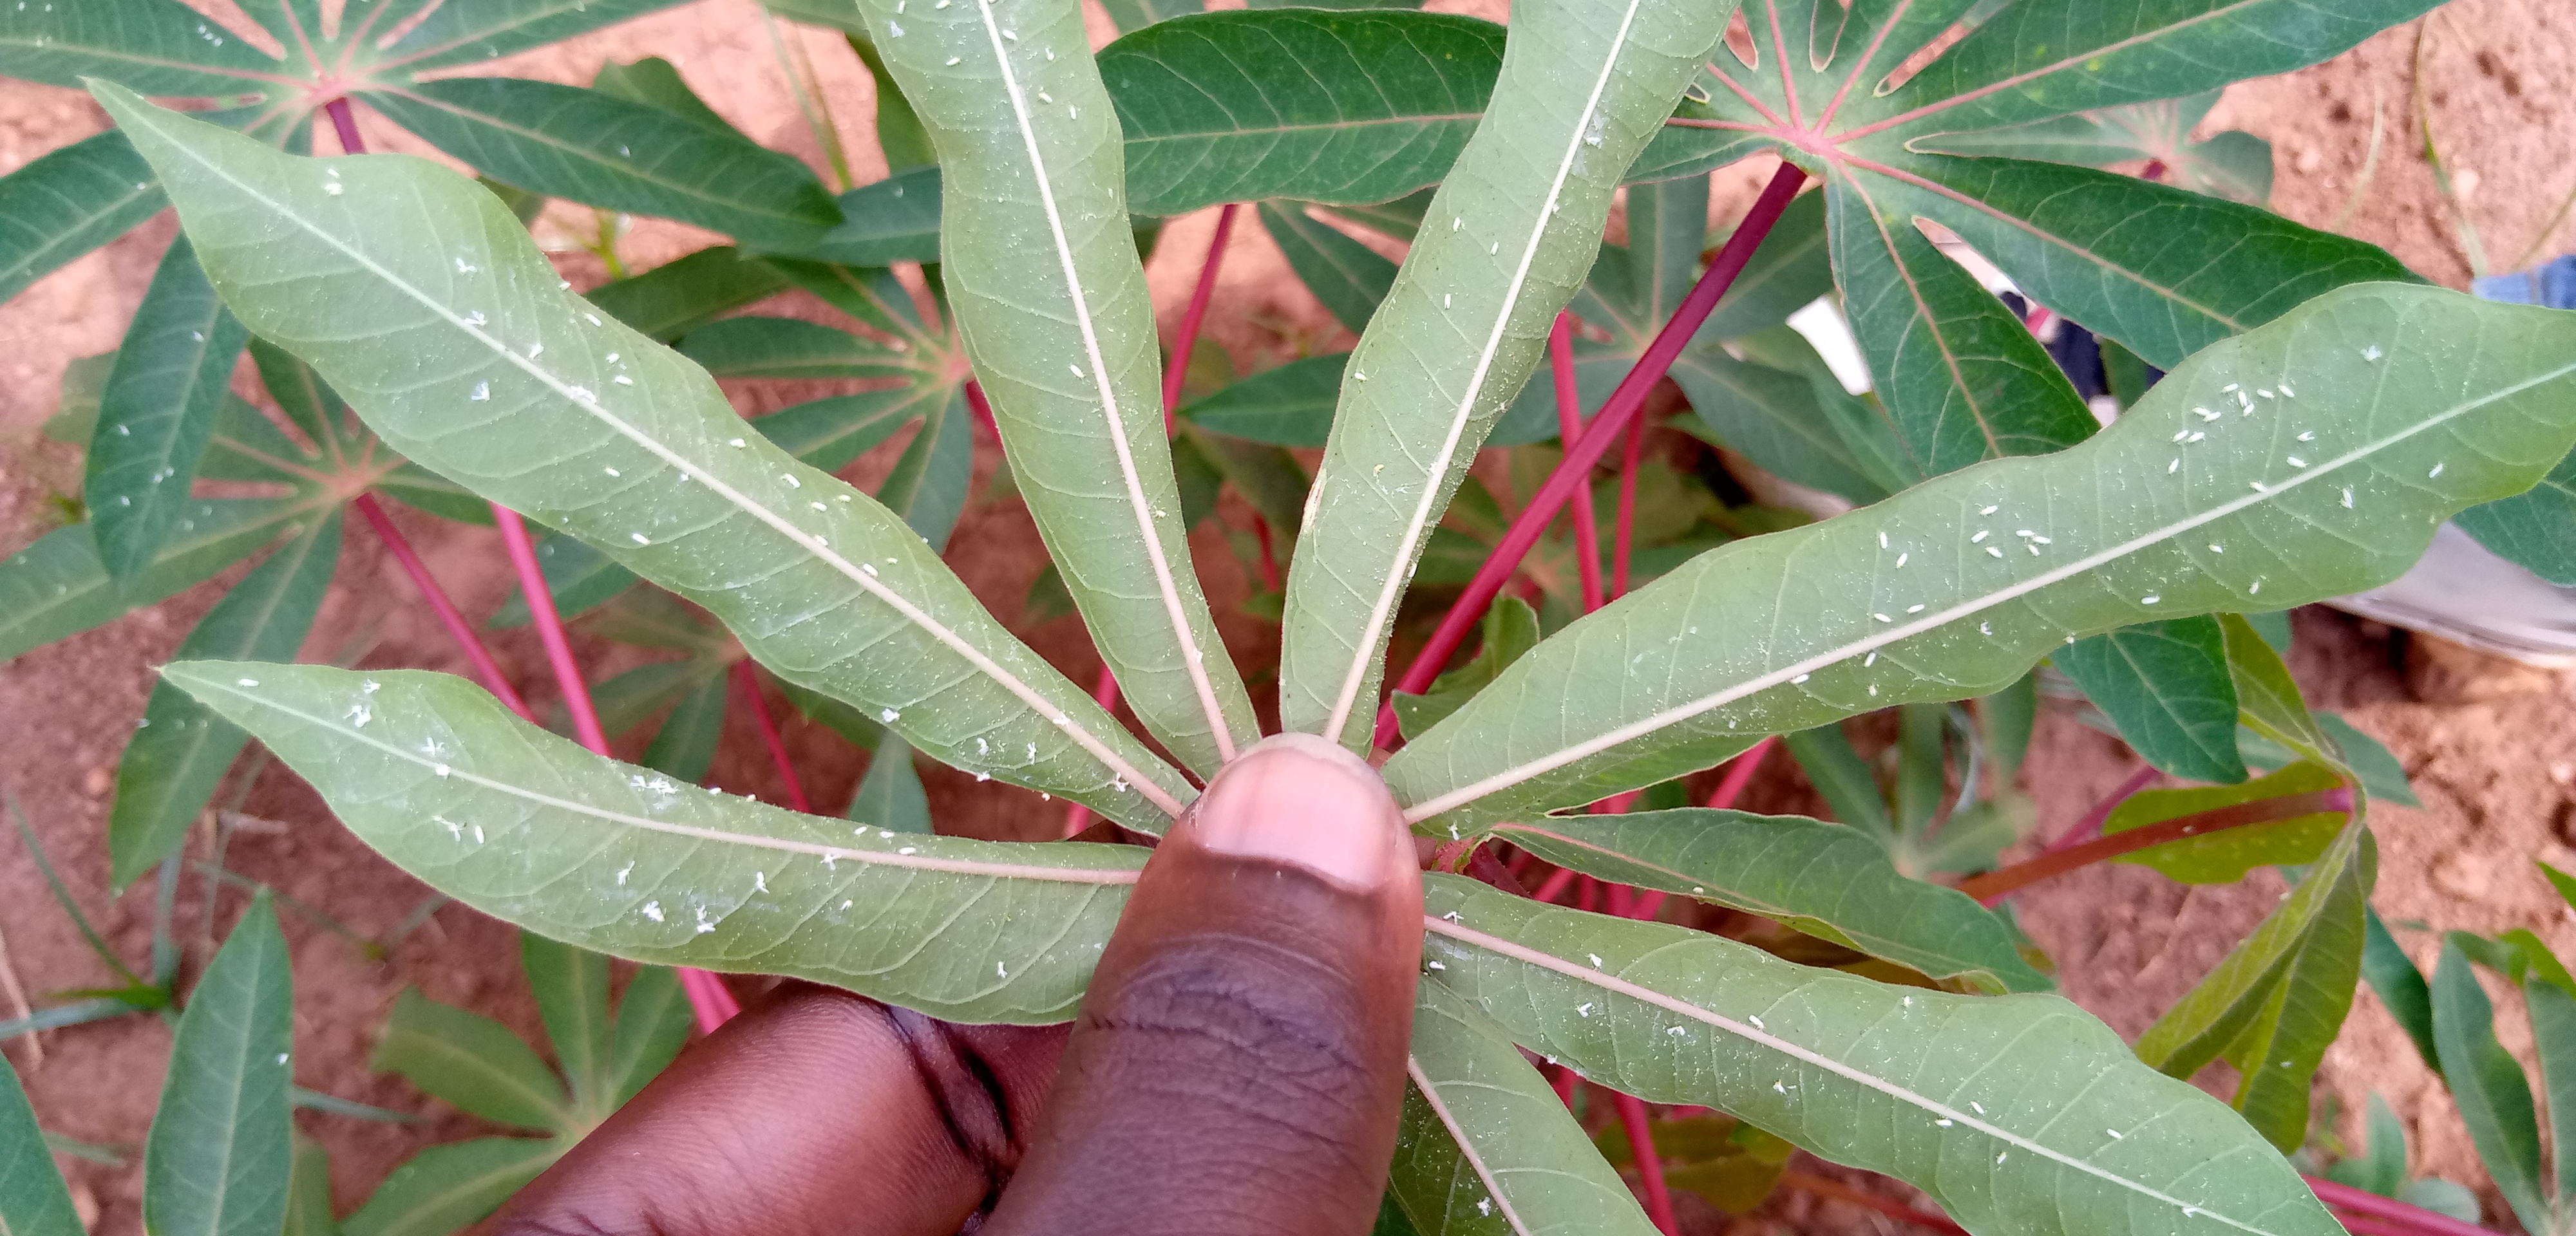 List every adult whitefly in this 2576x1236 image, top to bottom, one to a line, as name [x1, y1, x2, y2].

whitefly [891, 1, 916, 22]
whitefly [934, 1, 960, 19]
whitefly [993, 24, 1020, 43]
whitefly [1042, 44, 1058, 61]
whitefly [942, 51, 965, 71]
whitefly [1035, 87, 1056, 108]
whitefly [1068, 100, 1081, 124]
whitefly [1580, 134, 1611, 151]
whitefly [1449, 214, 1473, 237]
whitefly [1489, 241, 1506, 264]
whitefly [451, 256, 473, 276]
whitefly [556, 276, 576, 294]
whitefly [1442, 285, 1457, 310]
whitefly [462, 306, 493, 333]
whitefly [583, 308, 605, 332]
whitefly [524, 340, 548, 360]
whitefly [2354, 343, 2384, 366]
whitefly [607, 347, 628, 370]
whitefly [1068, 362, 1089, 385]
whitefly [1353, 365, 1371, 384]
whitefly [615, 371, 648, 395]
whitefly [2221, 375, 2245, 397]
whitefly [464, 377, 495, 404]
whitefly [2253, 379, 2280, 407]
whitefly [570, 384, 611, 409]
whitefly [2273, 384, 2295, 400]
whitefly [2233, 387, 2258, 417]
whitefly [2188, 391, 2224, 429]
whitefly [2193, 406, 2237, 428]
whitefly [2293, 428, 2316, 445]
whitefly [2168, 429, 2199, 449]
whitefly [729, 431, 753, 456]
whitefly [2186, 431, 2211, 451]
whitefly [2287, 452, 2307, 473]
whitefly [2166, 456, 2190, 480]
whitefly [2426, 461, 2450, 482]
whitefly [601, 464, 622, 483]
whitefly [781, 467, 810, 495]
whitefly [2248, 480, 2273, 501]
whitefly [2334, 485, 2355, 511]
whitefly [835, 488, 857, 507]
whitefly [811, 494, 833, 516]
whitefly [1982, 498, 2008, 519]
whitefly [1154, 504, 1167, 521]
whitefly [1965, 523, 2000, 545]
whitefly [2020, 524, 2056, 548]
whitefly [2009, 525, 2037, 540]
whitefly [1877, 528, 1899, 554]
whitefly [624, 529, 658, 554]
whitefly [815, 530, 835, 550]
whitefly [2206, 541, 2227, 557]
whitefly [2024, 543, 2044, 564]
whitefly [1985, 546, 2011, 567]
whitefly [1892, 549, 1916, 572]
whitefly [885, 550, 901, 572]
whitefly [1403, 557, 1421, 580]
whitefly [864, 560, 879, 583]
whitefly [2247, 580, 2265, 597]
whitefly [2139, 586, 2173, 615]
whitefly [1900, 597, 1931, 619]
whitefly [1875, 610, 1899, 628]
whitefly [1193, 648, 1207, 664]
whitefly [1859, 650, 1882, 668]
whitefly [1790, 671, 1812, 688]
whitefly [363, 676, 390, 698]
whitefly [236, 679, 263, 696]
whitefly [1864, 683, 1879, 700]
whitefly [346, 699, 380, 728]
whitefly [880, 703, 902, 726]
whitefly [978, 734, 1001, 754]
whitefly [422, 735, 451, 758]
whitefly [430, 760, 457, 786]
whitefly [976, 767, 998, 783]
whitefly [634, 769, 677, 801]
whitefly [702, 782, 726, 799]
whitefly [444, 816, 477, 844]
whitefly [1444, 820, 1478, 855]
whitefly [464, 822, 490, 844]
whitefly [853, 825, 873, 839]
whitefly [877, 826, 898, 844]
whitefly [899, 843, 922, 859]
whitefly [823, 847, 845, 870]
whitefly [615, 859, 641, 883]
whitefly [752, 872, 773, 894]
whitefly [1688, 881, 1713, 895]
whitefly [643, 899, 669, 924]
whitefly [1443, 906, 1472, 926]
whitefly [692, 910, 722, 937]
whitefly [1586, 951, 1616, 978]
whitefly [1422, 957, 1454, 977]
whitefly [997, 960, 1014, 980]
whitefly [1901, 990, 1919, 1011]
whitefly [1577, 1002, 1599, 1021]
whitefly [1743, 1007, 1768, 1032]
whitefly [1770, 1076, 1790, 1098]
whitefly [1967, 1098, 1990, 1121]
whitefly [1933, 1112, 1955, 1130]
whitefly [2106, 1123, 2128, 1141]
whitefly [1990, 1150, 2006, 1172]
whitefly [1476, 1197, 1496, 1214]
whitefly [2177, 1206, 2205, 1221]